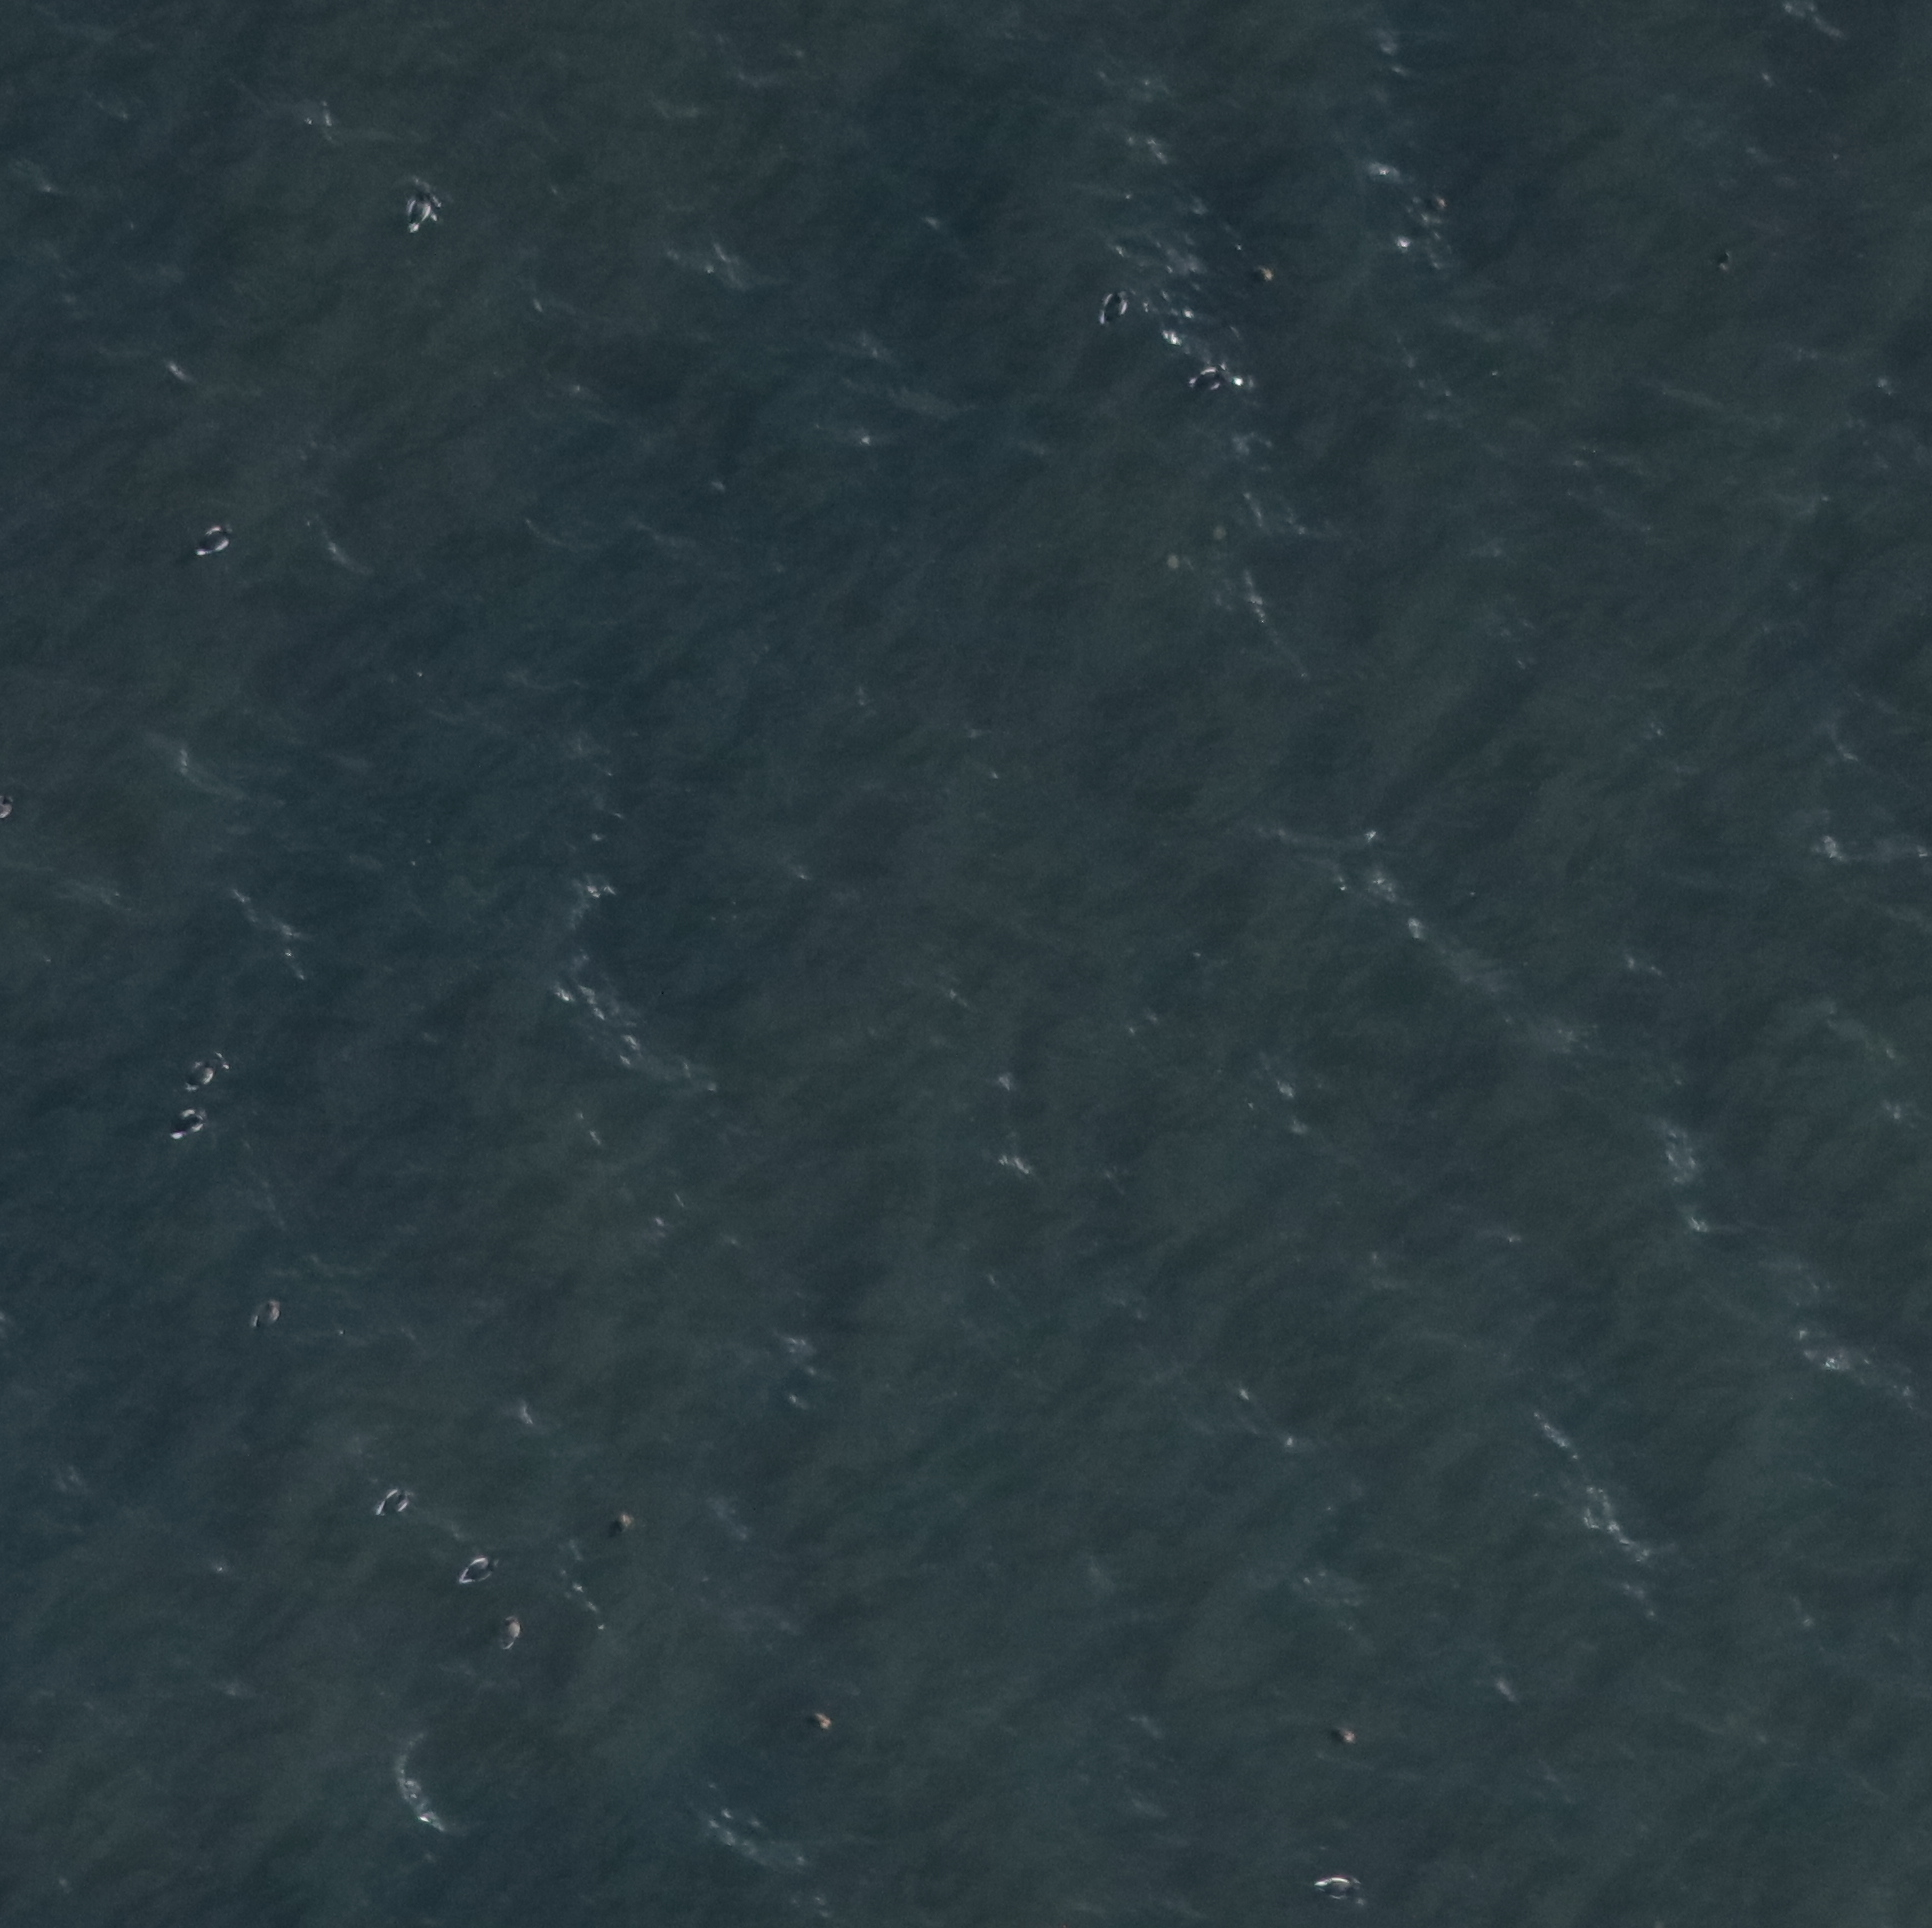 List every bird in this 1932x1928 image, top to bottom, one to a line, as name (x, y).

brant (420, 207)
brant (1114, 308)
brant (1208, 379)
brant (213, 541)
brant (204, 1073)
brant (188, 1123)
brant (269, 1313)
brant (394, 1501)
other bird (622, 1522)
brant (478, 1570)
brant (509, 1629)
other bird (815, 1722)
other bird (1341, 1735)
brant (1338, 1888)